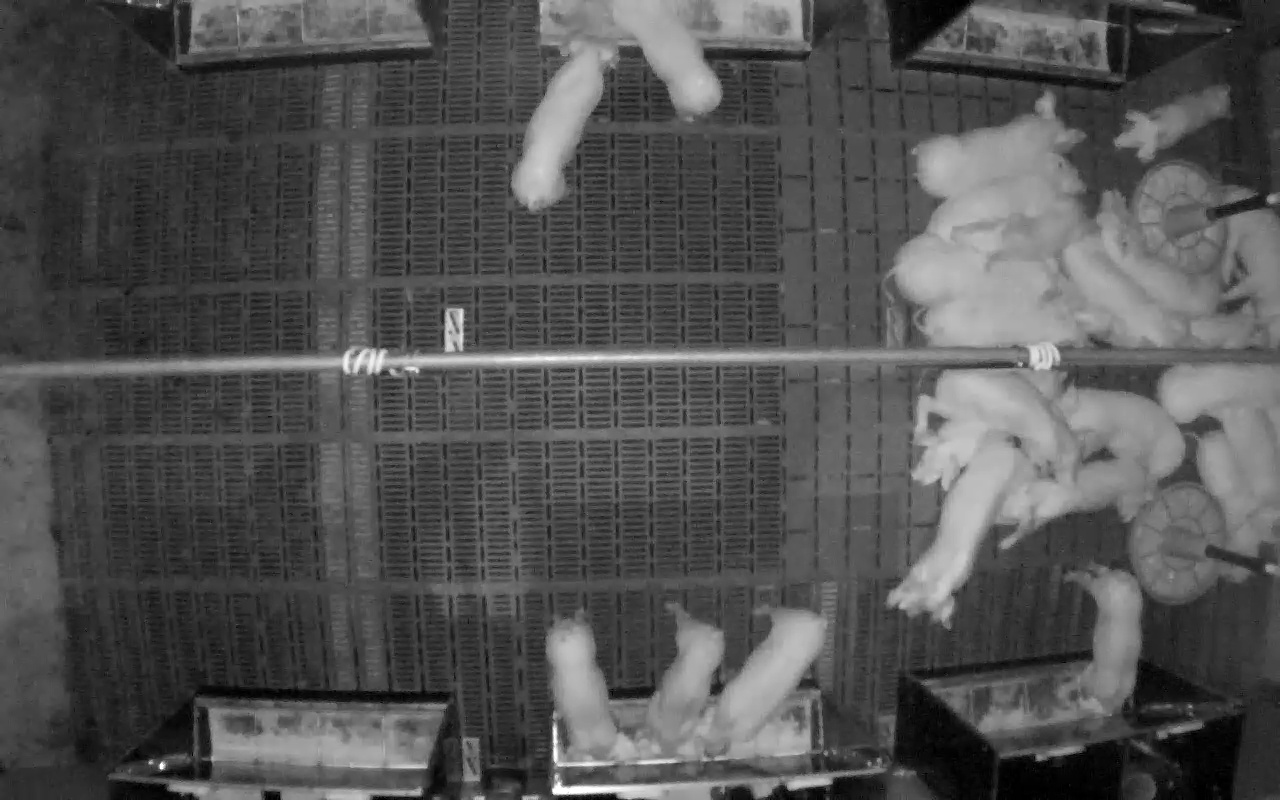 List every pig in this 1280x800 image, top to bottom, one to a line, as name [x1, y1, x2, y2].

pig [614, 0, 723, 123]
pig [510, 32, 623, 215]
pig [1112, 86, 1233, 166]
pig [911, 90, 1086, 199]
pig [924, 153, 1091, 244]
pig [1223, 185, 1279, 347]
pig [1094, 186, 1223, 316]
pig [950, 192, 1102, 272]
pig [880, 234, 1089, 313]
pig [1061, 237, 1206, 352]
pig [912, 295, 1098, 348]
pig [1075, 299, 1279, 349]
pig [1156, 363, 1278, 424]
pig [912, 368, 1099, 490]
pig [908, 370, 1068, 493]
pig [1051, 380, 1188, 500]
pig [1201, 402, 1278, 542]
pig [1185, 429, 1261, 585]
pig [883, 441, 1037, 629]
pig [990, 459, 1147, 551]
pig [1060, 558, 1144, 722]
pig [634, 600, 728, 761]
pig [704, 603, 832, 758]
pig [544, 608, 640, 765]